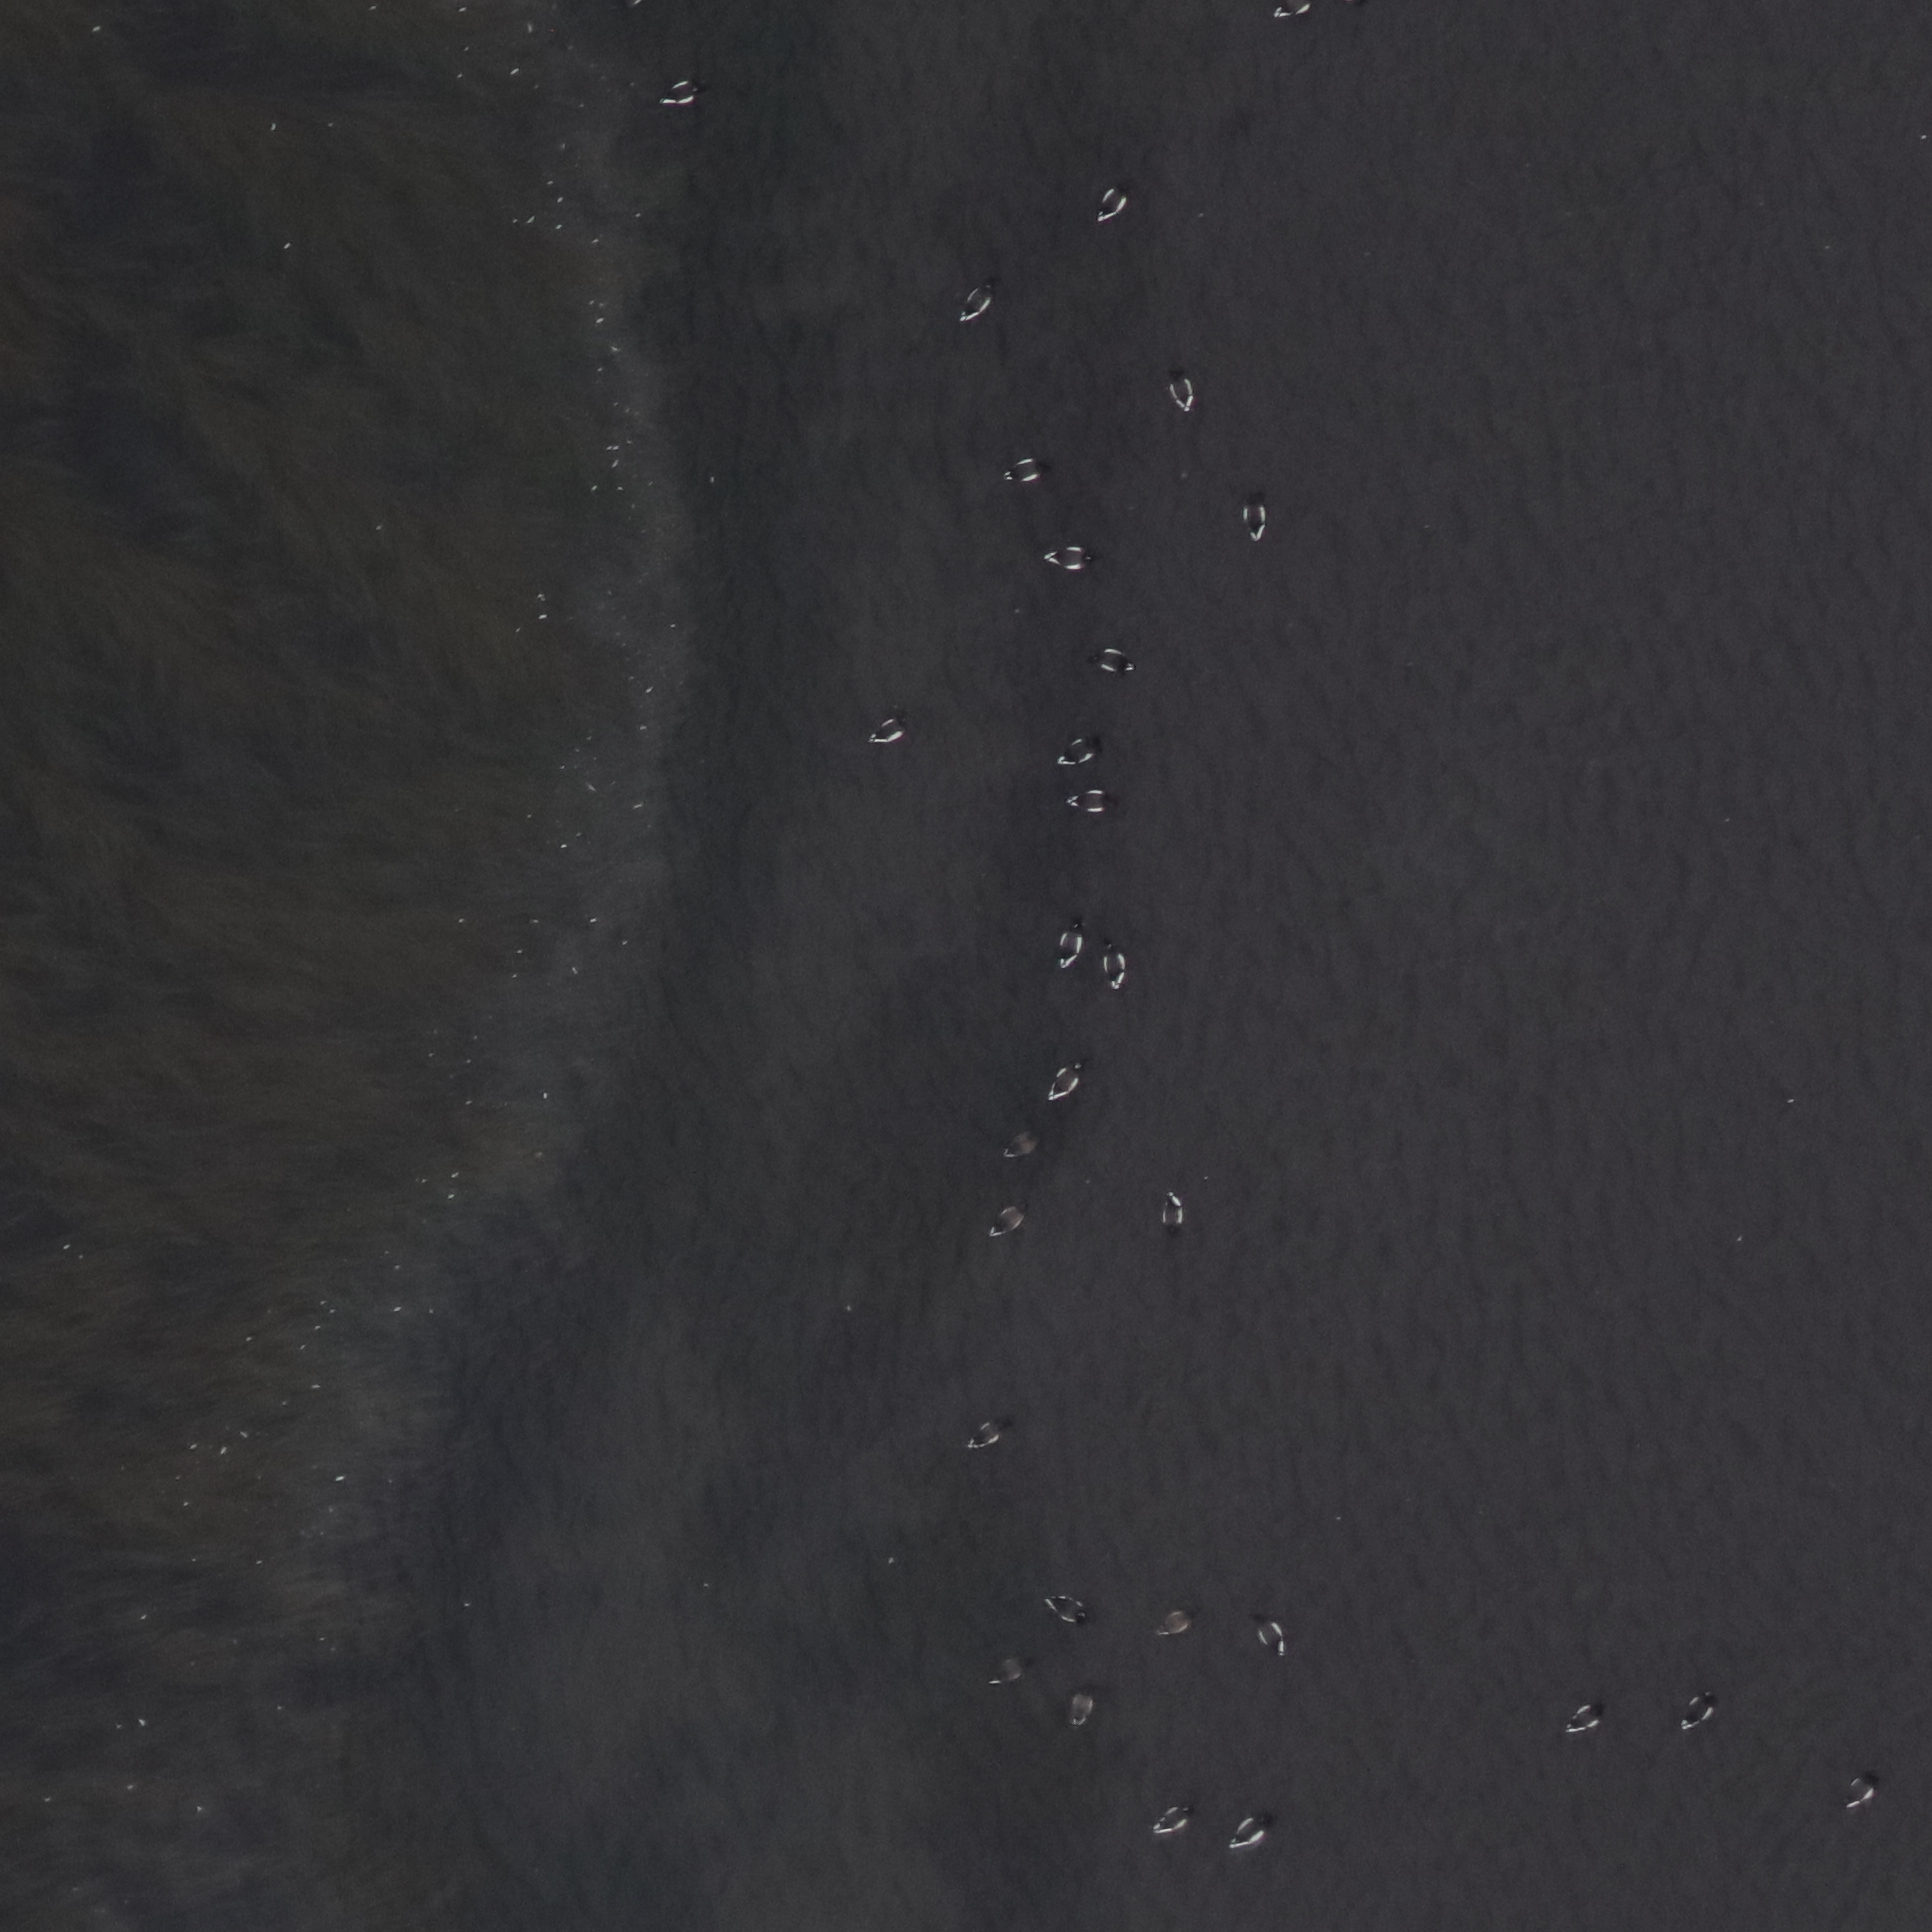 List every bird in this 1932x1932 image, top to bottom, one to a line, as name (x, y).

brant (1291, 7)
brant (682, 95)
brant (1112, 203)
brant (979, 304)
brant (1182, 392)
brant (1027, 474)
brant (1255, 518)
brant (1069, 558)
brant (1112, 662)
brant (890, 731)
brant (1081, 753)
brant (1090, 803)
brant (1070, 947)
brant (1115, 965)
brant (1066, 1080)
brant (1021, 1144)
brant (1171, 1213)
brant (1009, 1220)
brant (986, 1434)
brant (1068, 1608)
brant (1175, 1624)
brant (1272, 1634)
brant (1013, 1668)
brant (1081, 1705)
brant (1699, 1712)
brant (1585, 1719)
brant (1863, 1789)
brant (1172, 1818)
brant (1249, 1833)